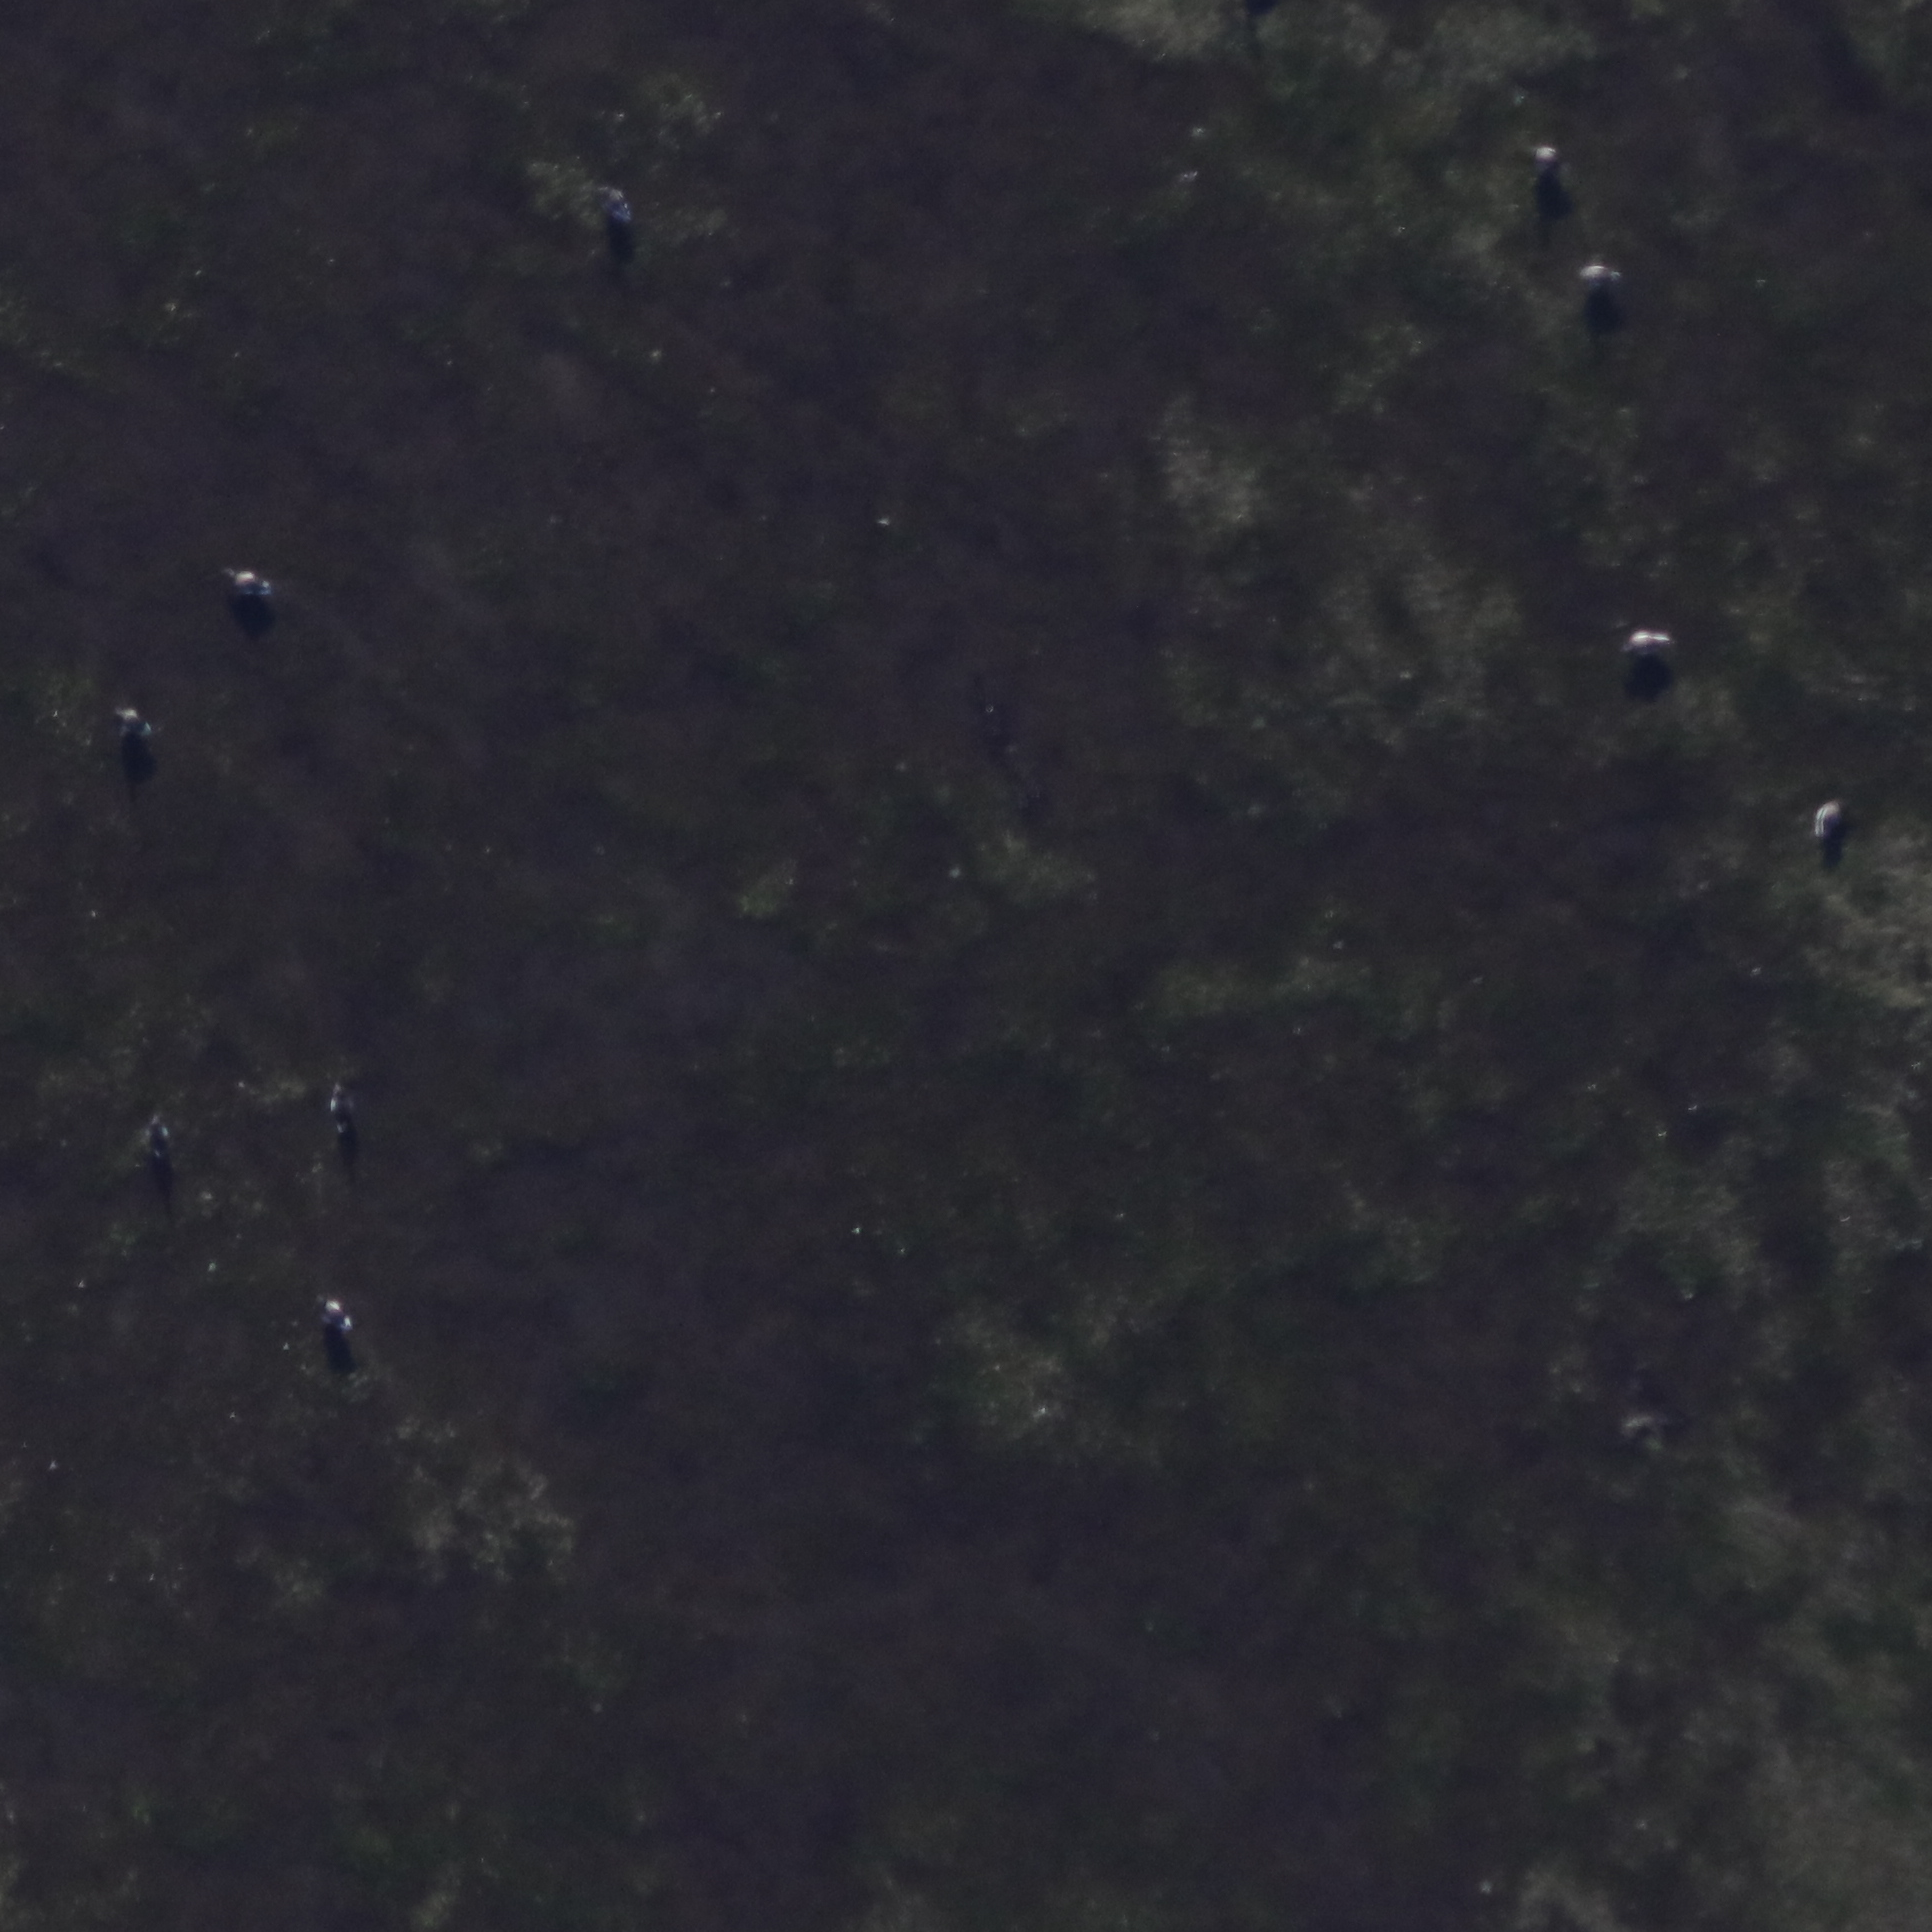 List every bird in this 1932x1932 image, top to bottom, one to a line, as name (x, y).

brant (1545, 157)
brant (615, 200)
emperor goose (1603, 274)
brant (256, 587)
emperor goose (1644, 646)
brant (134, 725)
emperor goose (1826, 820)
brant (341, 1110)
brant (152, 1137)
brant (337, 1314)